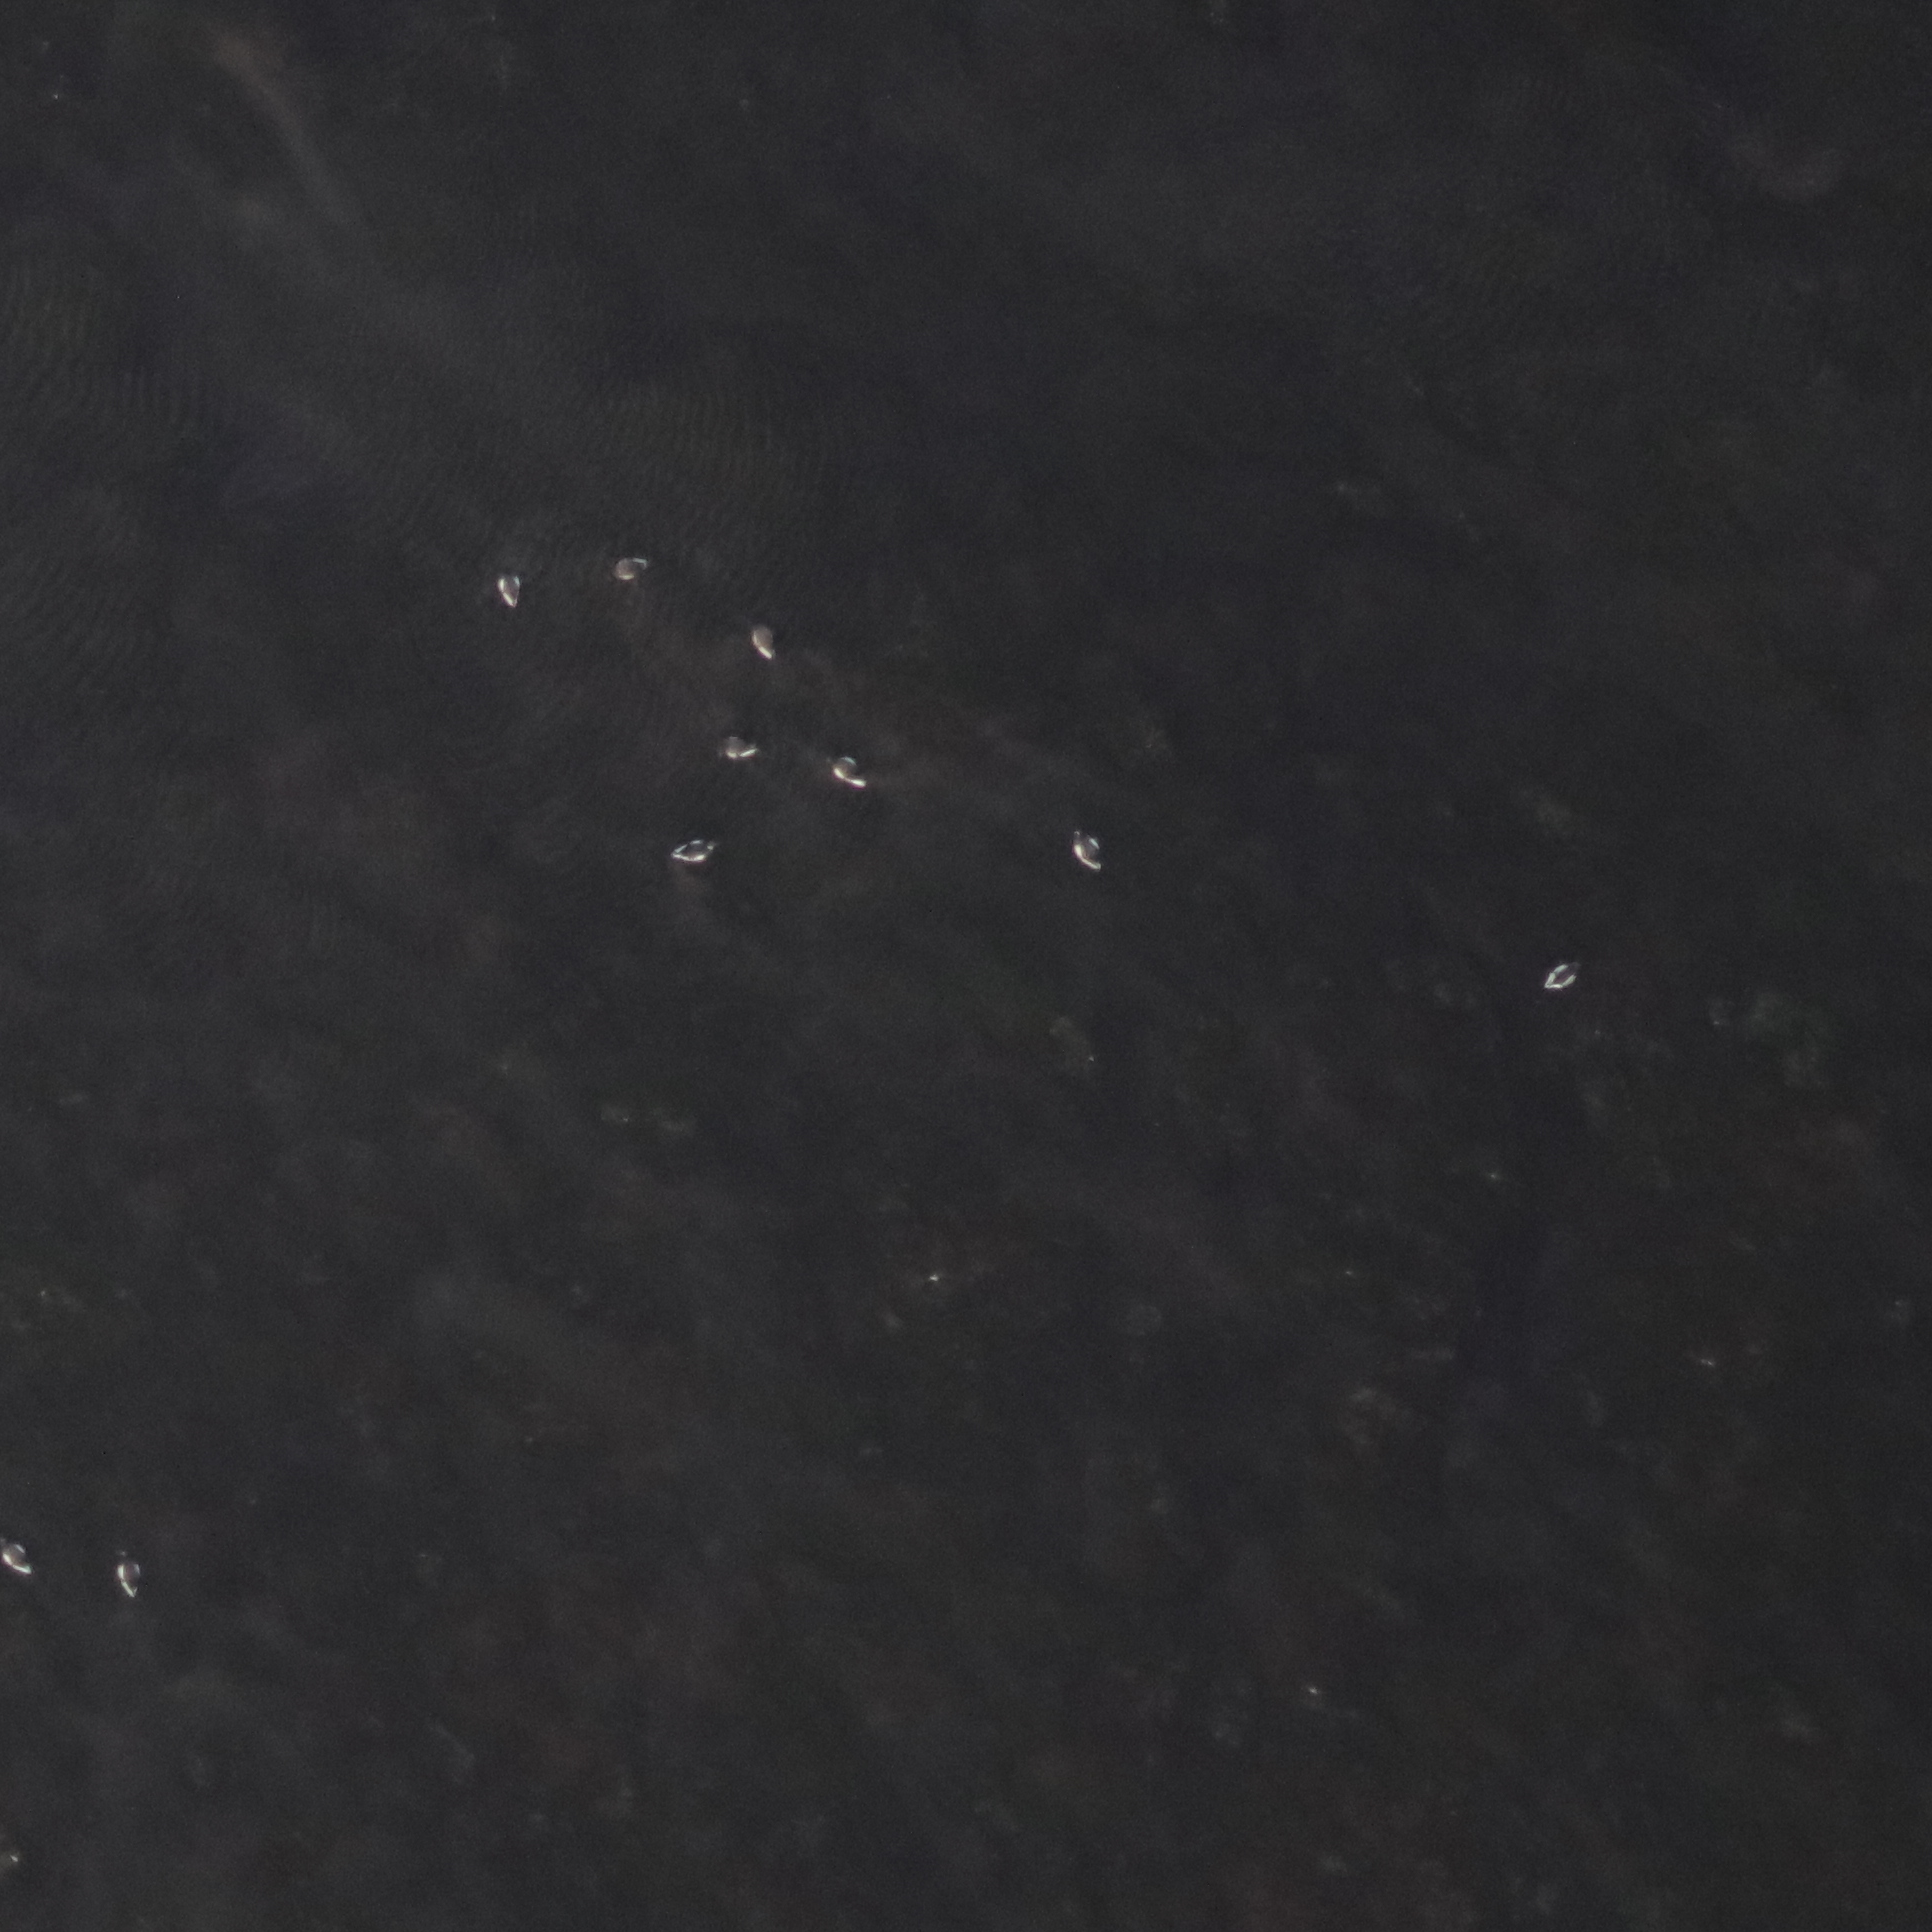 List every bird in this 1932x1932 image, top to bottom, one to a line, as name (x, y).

brant (628, 570)
brant (508, 588)
brant (763, 639)
brant (737, 748)
brant (846, 770)
brant (1088, 850)
brant (695, 851)
brant (1563, 976)
brant (13, 1555)
brant (129, 1574)